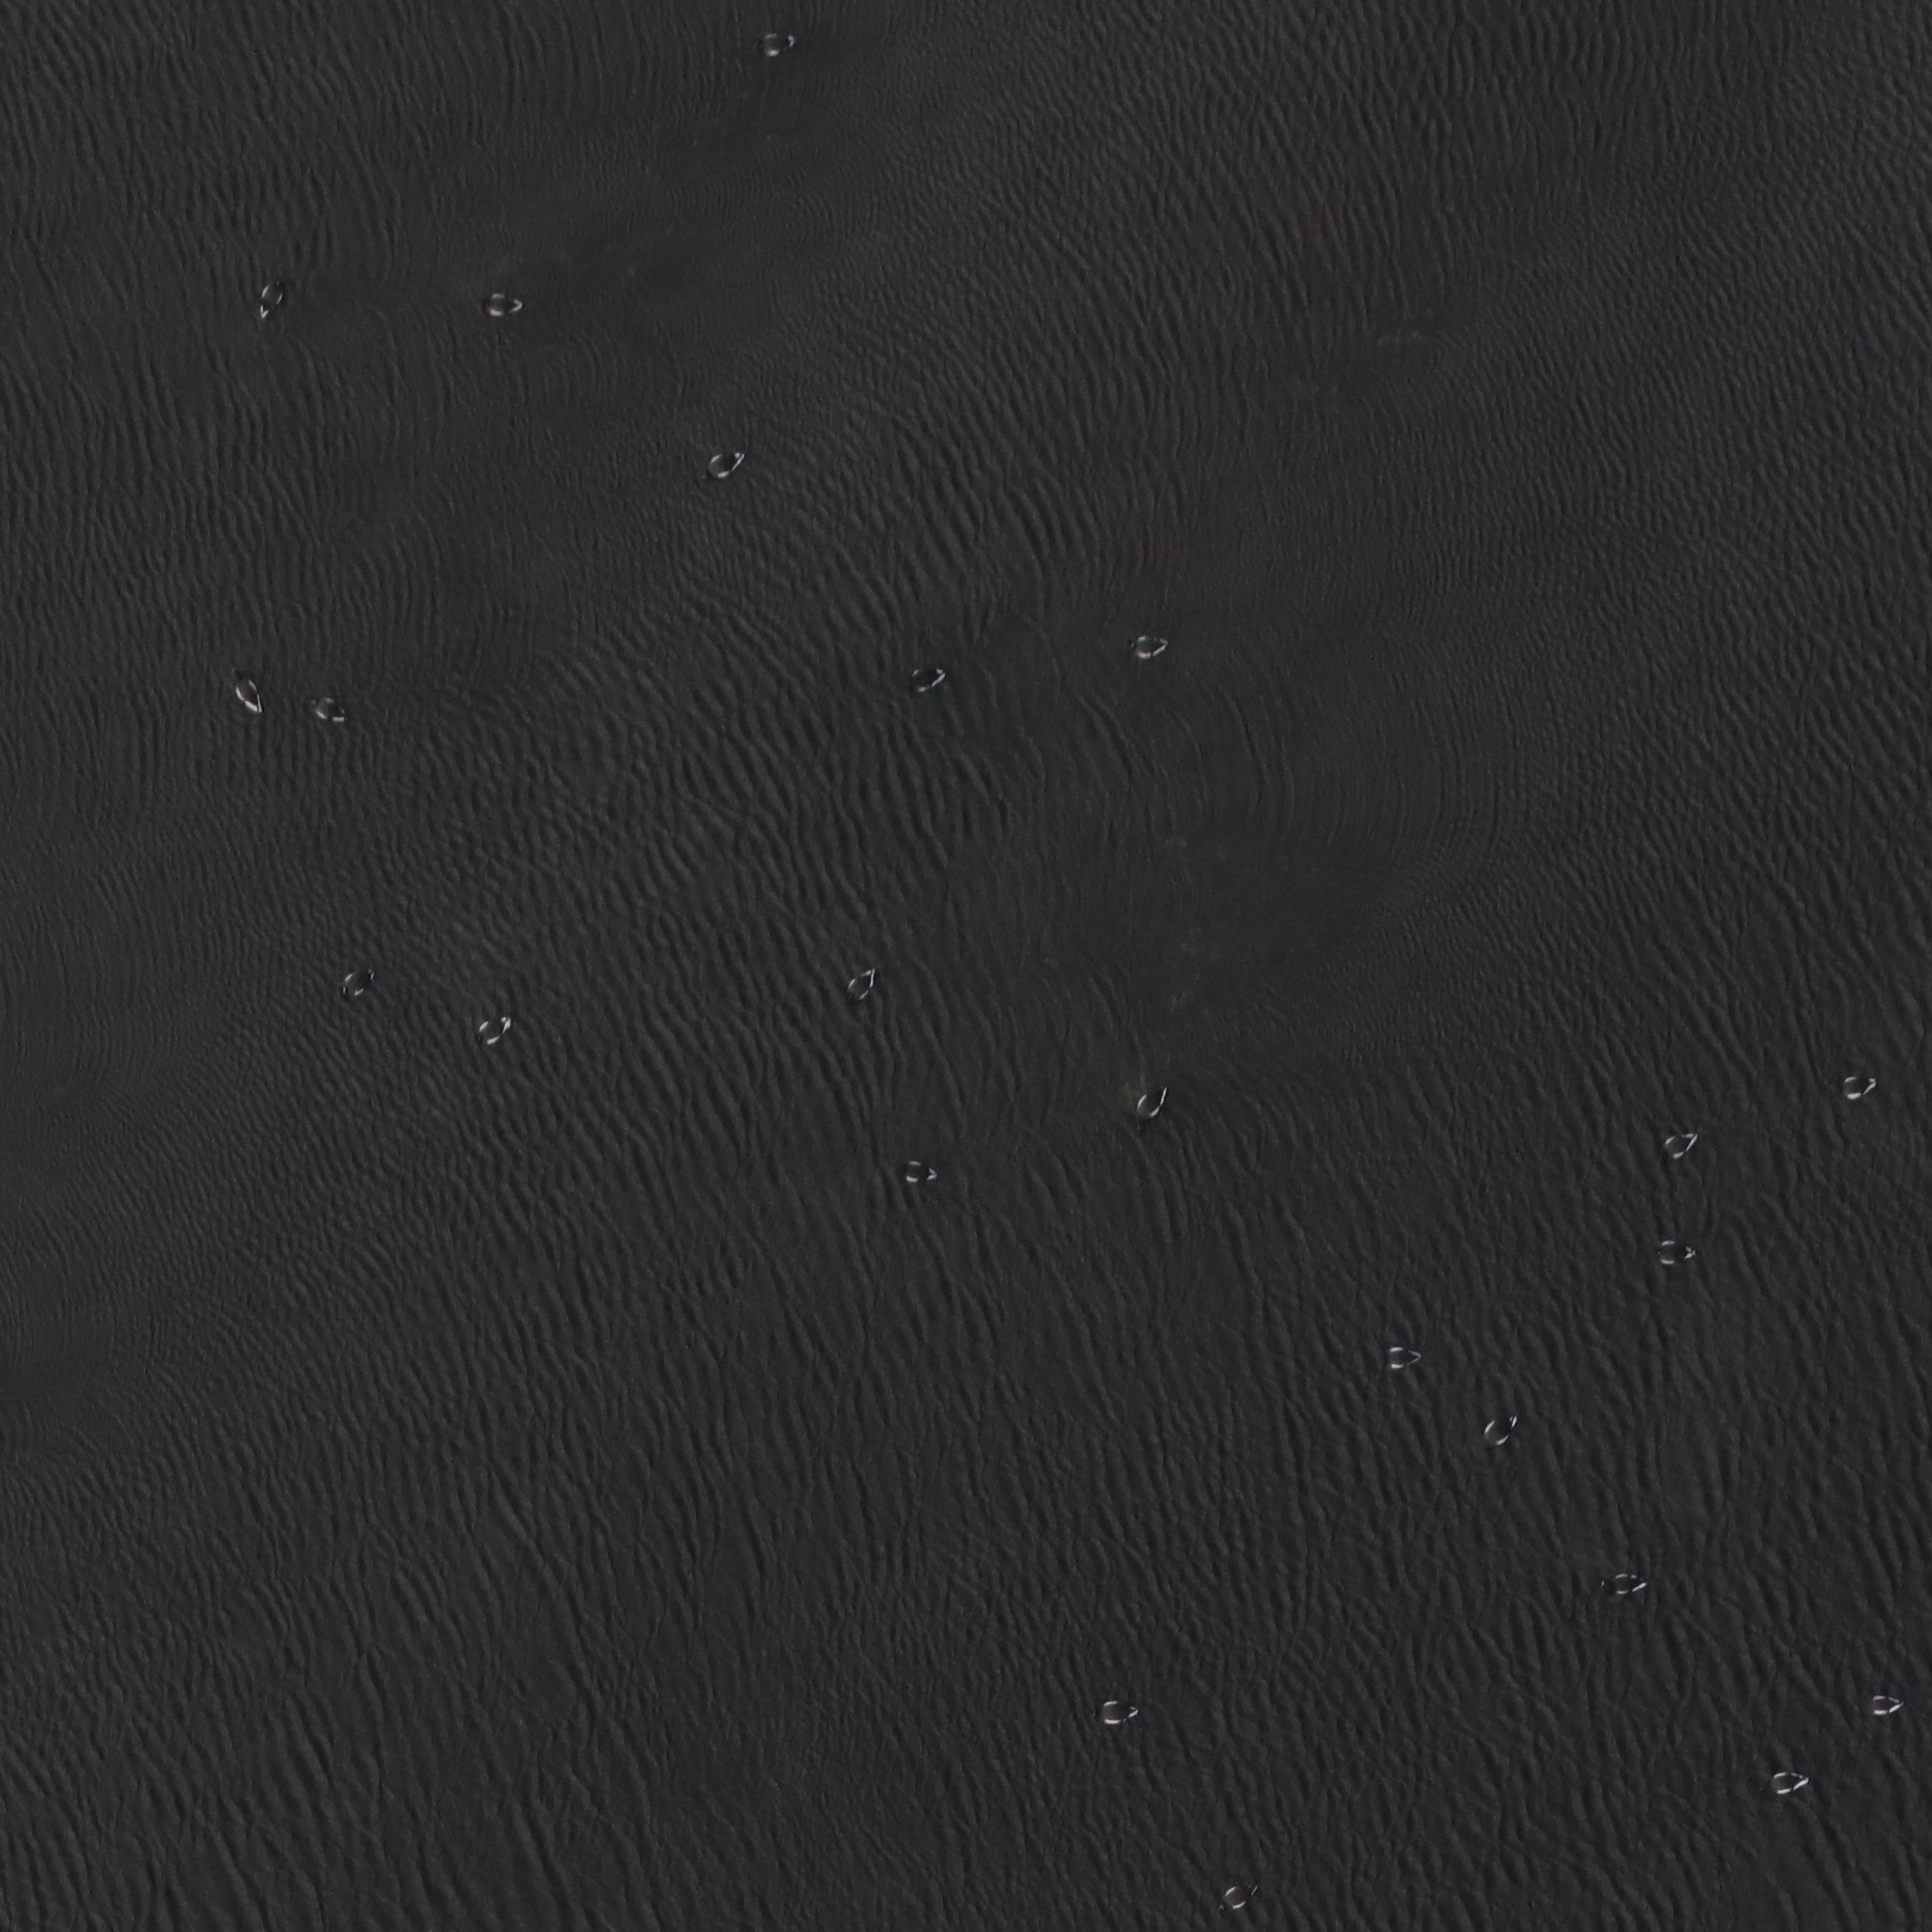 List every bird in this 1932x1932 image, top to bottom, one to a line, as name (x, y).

brant (775, 43)
brant (275, 293)
brant (500, 304)
brant (723, 463)
brant (1147, 646)
brant (927, 678)
brant (247, 693)
brant (328, 708)
brant (355, 984)
brant (859, 986)
brant (492, 1031)
brant (1857, 1086)
brant (1147, 1104)
brant (1677, 1145)
brant (919, 1171)
brant (1671, 1251)
brant (1401, 1357)
brant (1497, 1431)
brant (1625, 1582)
brant (1884, 1704)
brant (1115, 1713)
brant (1786, 1782)
brant (1235, 1898)